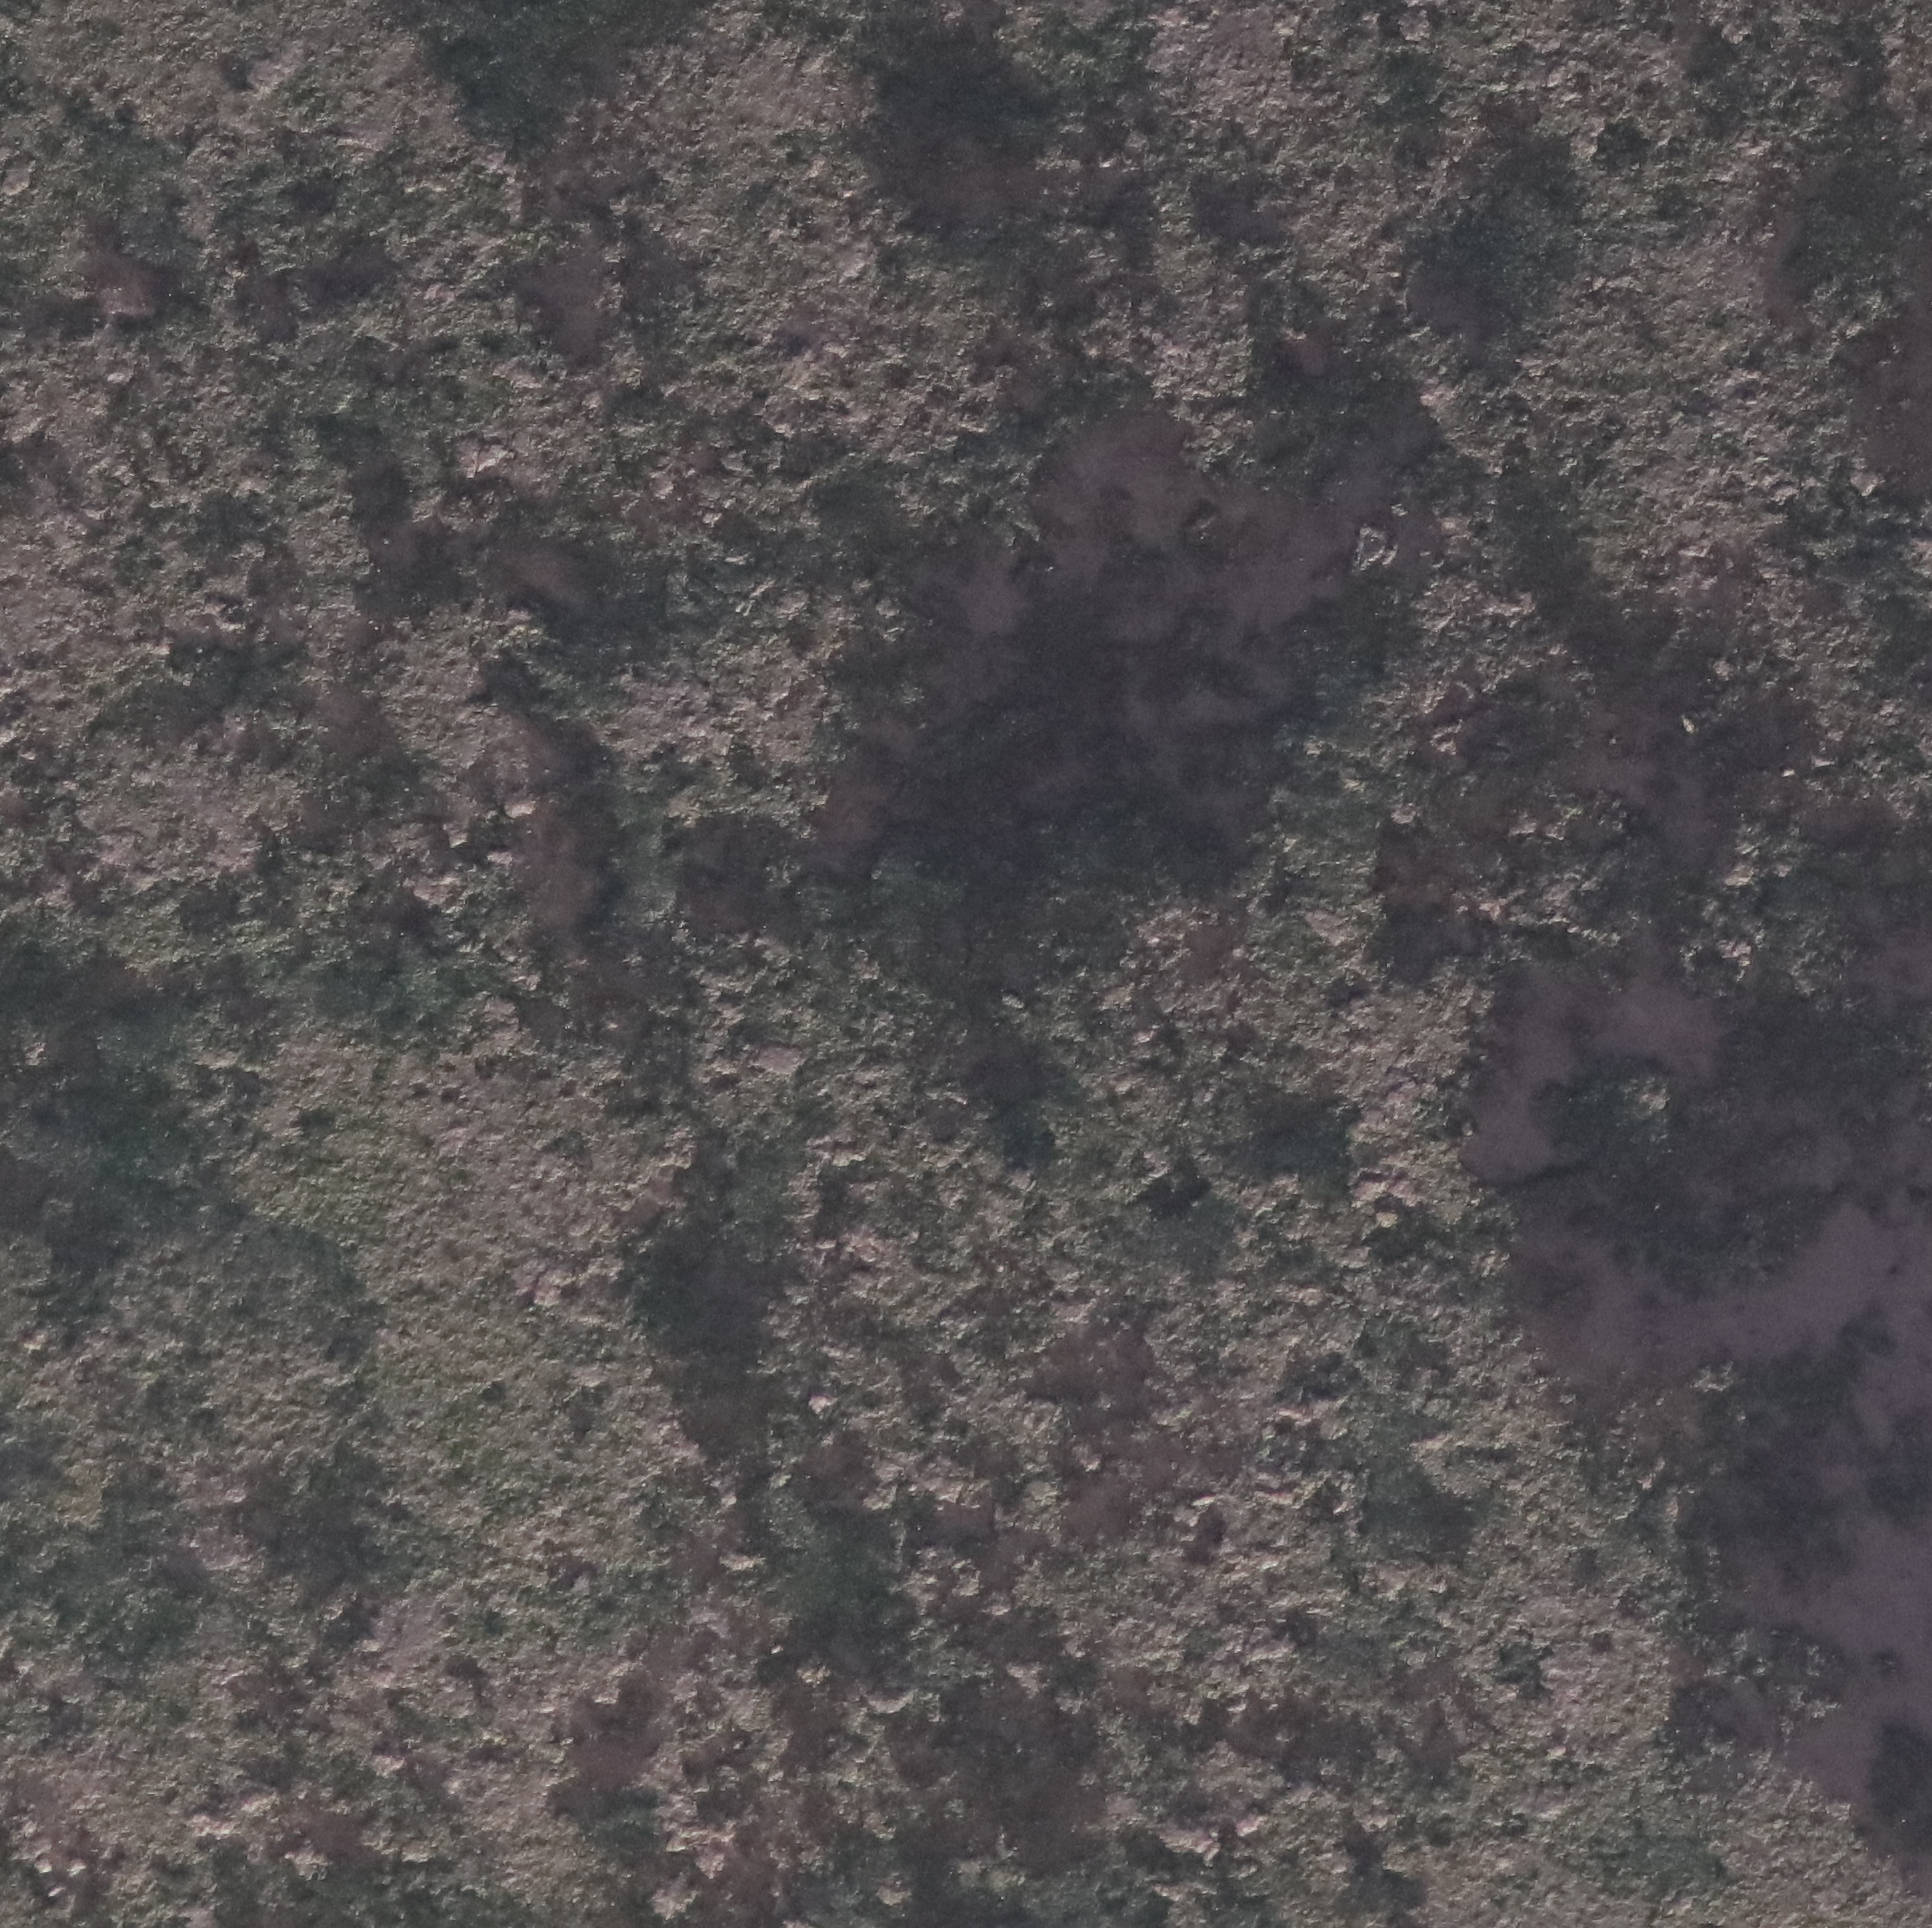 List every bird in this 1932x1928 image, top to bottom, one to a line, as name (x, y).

None